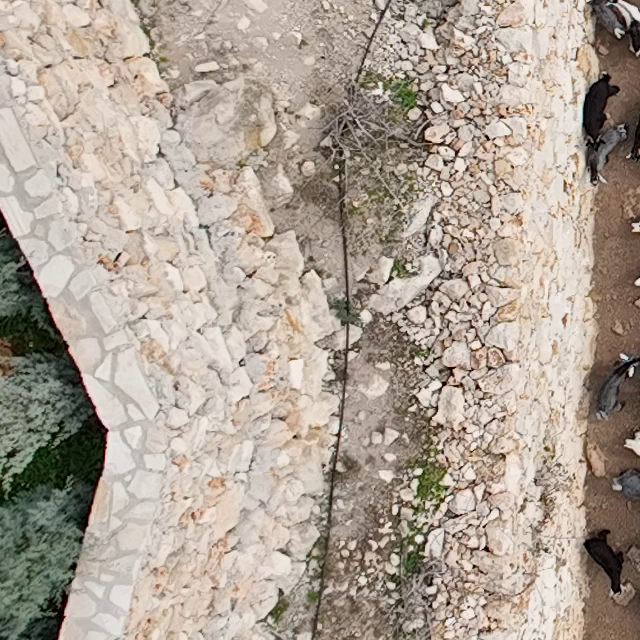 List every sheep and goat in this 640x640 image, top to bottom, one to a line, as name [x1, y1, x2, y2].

goat [584, 0, 624, 38]
goat [604, 0, 639, 55]
goat [582, 70, 620, 153]
goat [627, 84, 639, 160]
goat [587, 123, 626, 186]
goat [632, 211, 639, 238]
goat [634, 256, 639, 285]
goat [595, 354, 639, 418]
goat [624, 431, 639, 460]
goat [615, 467, 639, 515]
goat [582, 528, 622, 595]